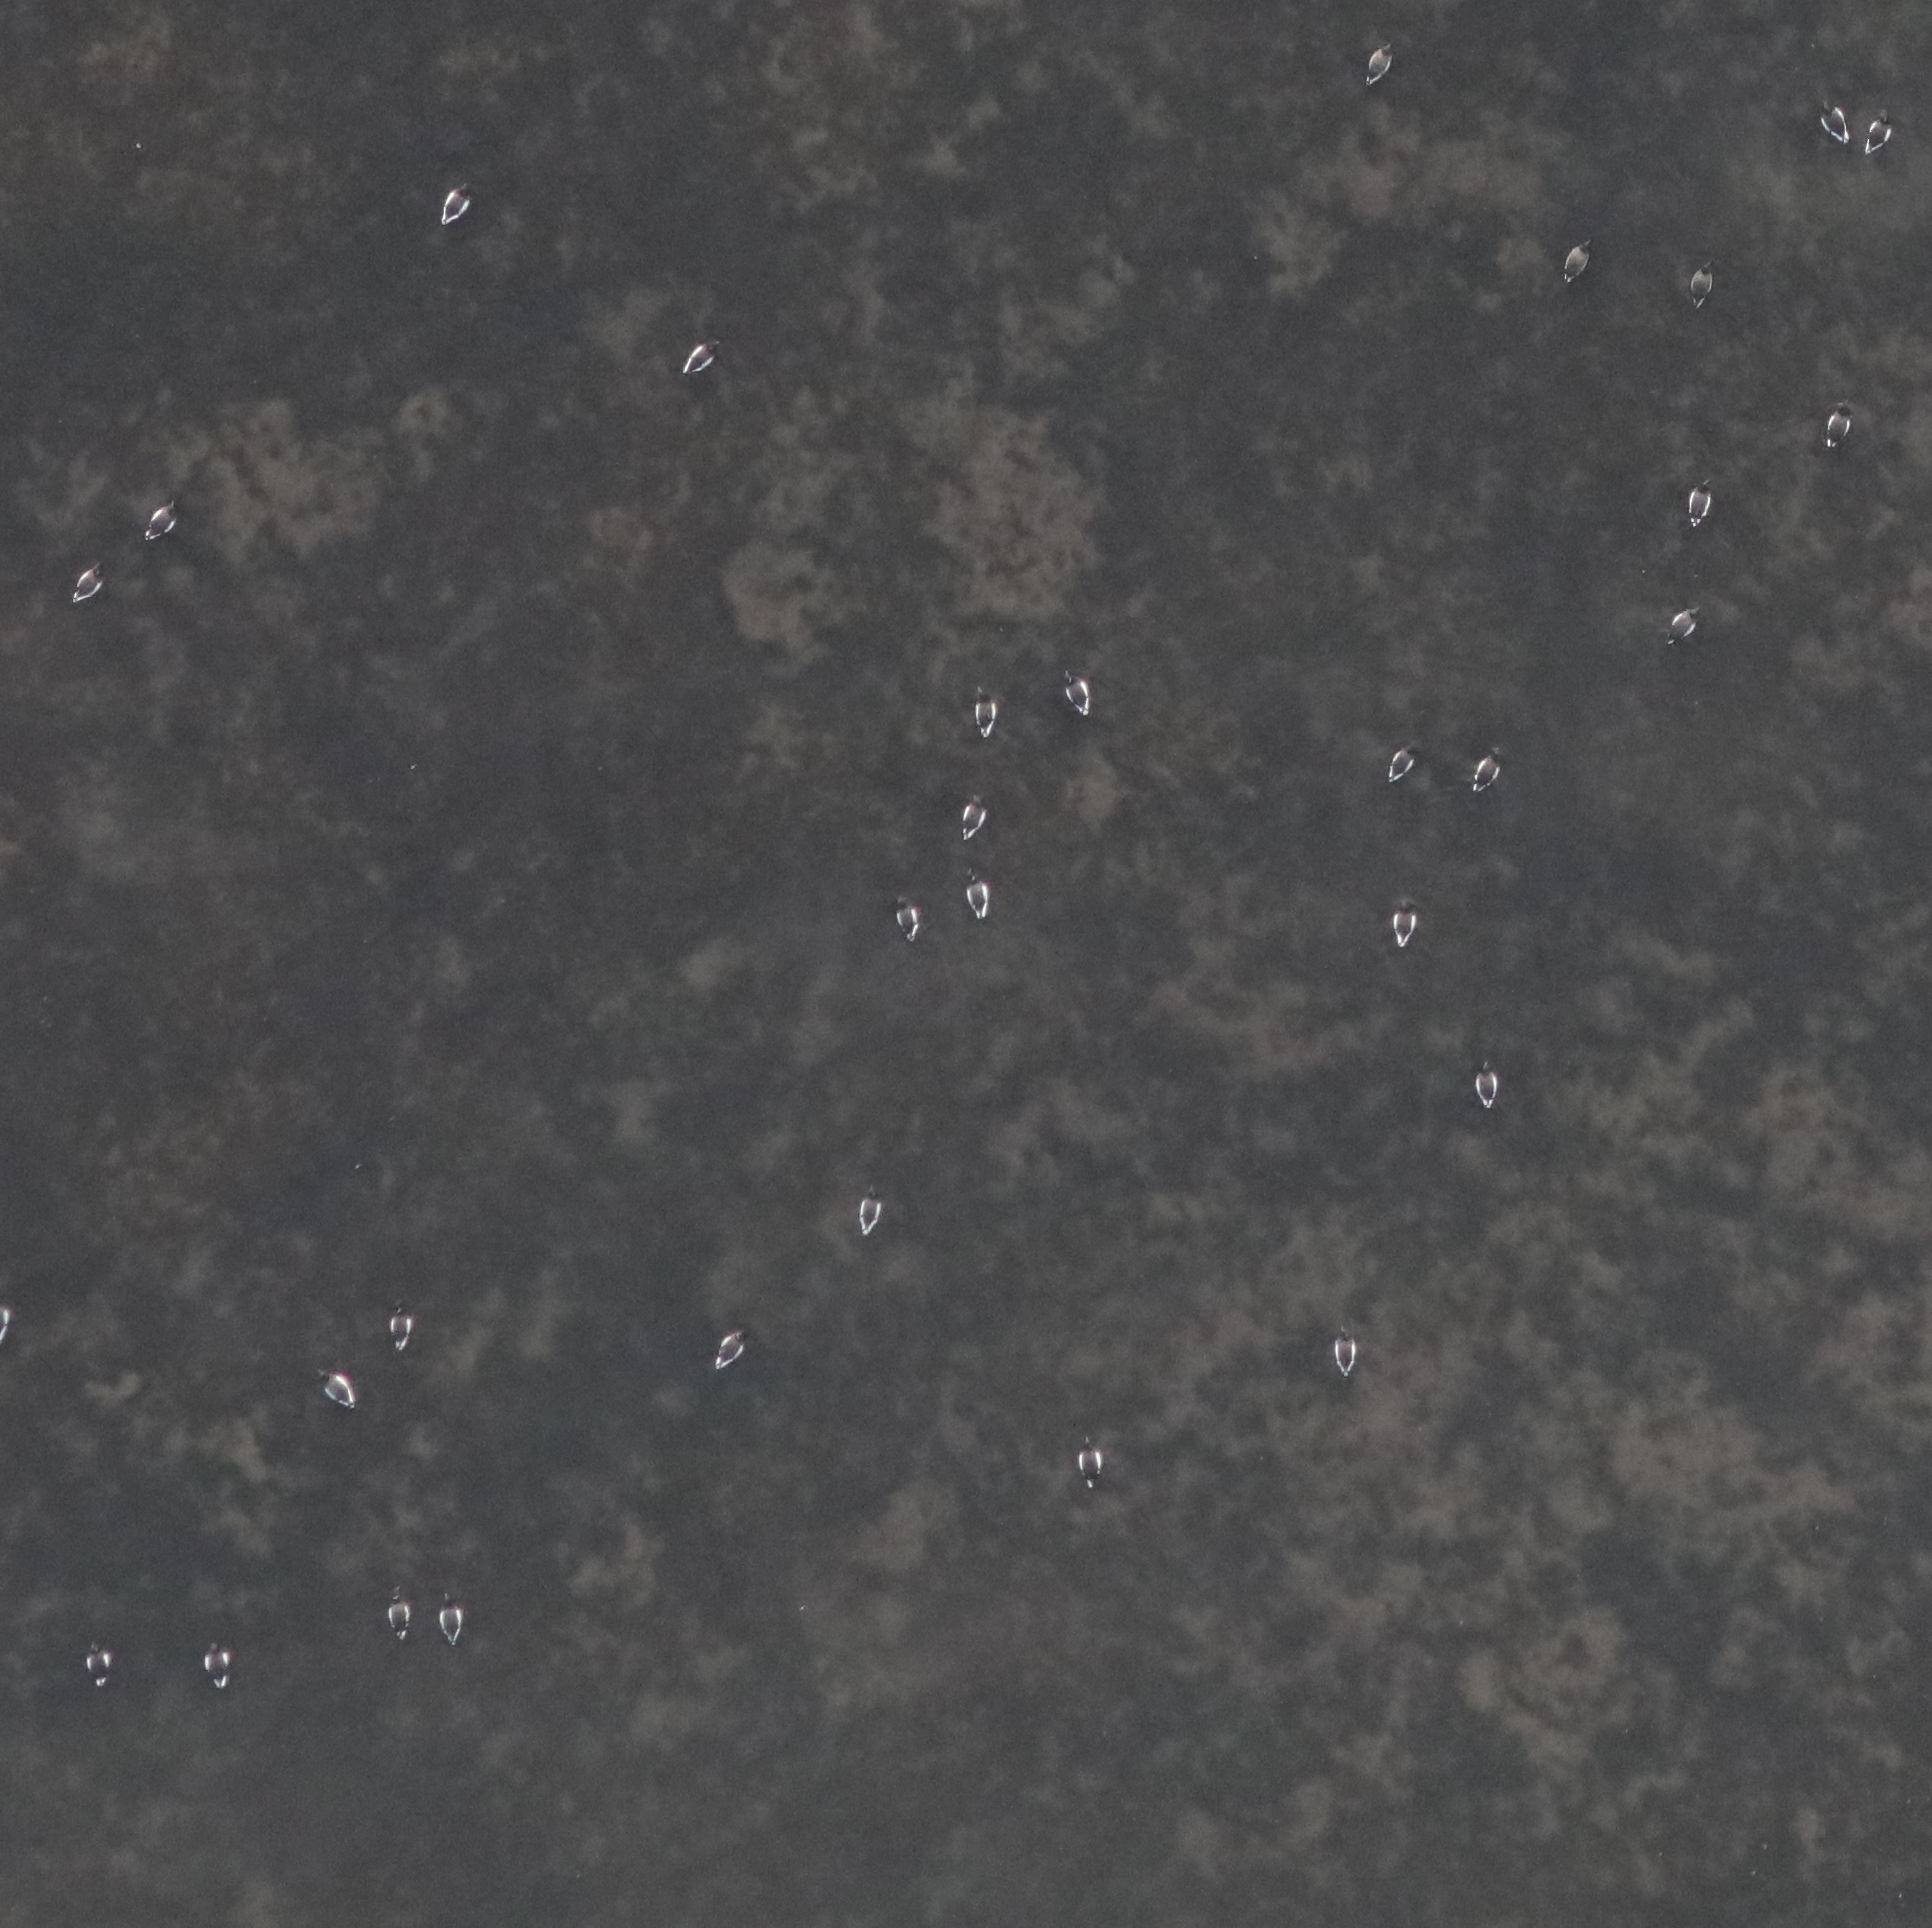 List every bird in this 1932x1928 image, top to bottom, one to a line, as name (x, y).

brant (1379, 63)
brant (1835, 123)
brant (1878, 132)
brant (455, 204)
brant (1576, 262)
brant (1701, 284)
brant (701, 358)
brant (1838, 427)
brant (1698, 504)
brant (161, 521)
brant (89, 583)
brant (1684, 625)
brant (1075, 693)
brant (986, 713)
brant (1404, 762)
brant (1487, 772)
brant (973, 816)
brant (977, 895)
brant (907, 918)
brant (1405, 924)
brant (1486, 1085)
brant (868, 1212)
brant (401, 1328)
brant (731, 1349)
brant (1345, 1351)
brant (337, 1389)
brant (1090, 1462)
brant (401, 1615)
brant (450, 1619)
brant (218, 1665)
brant (97, 1666)